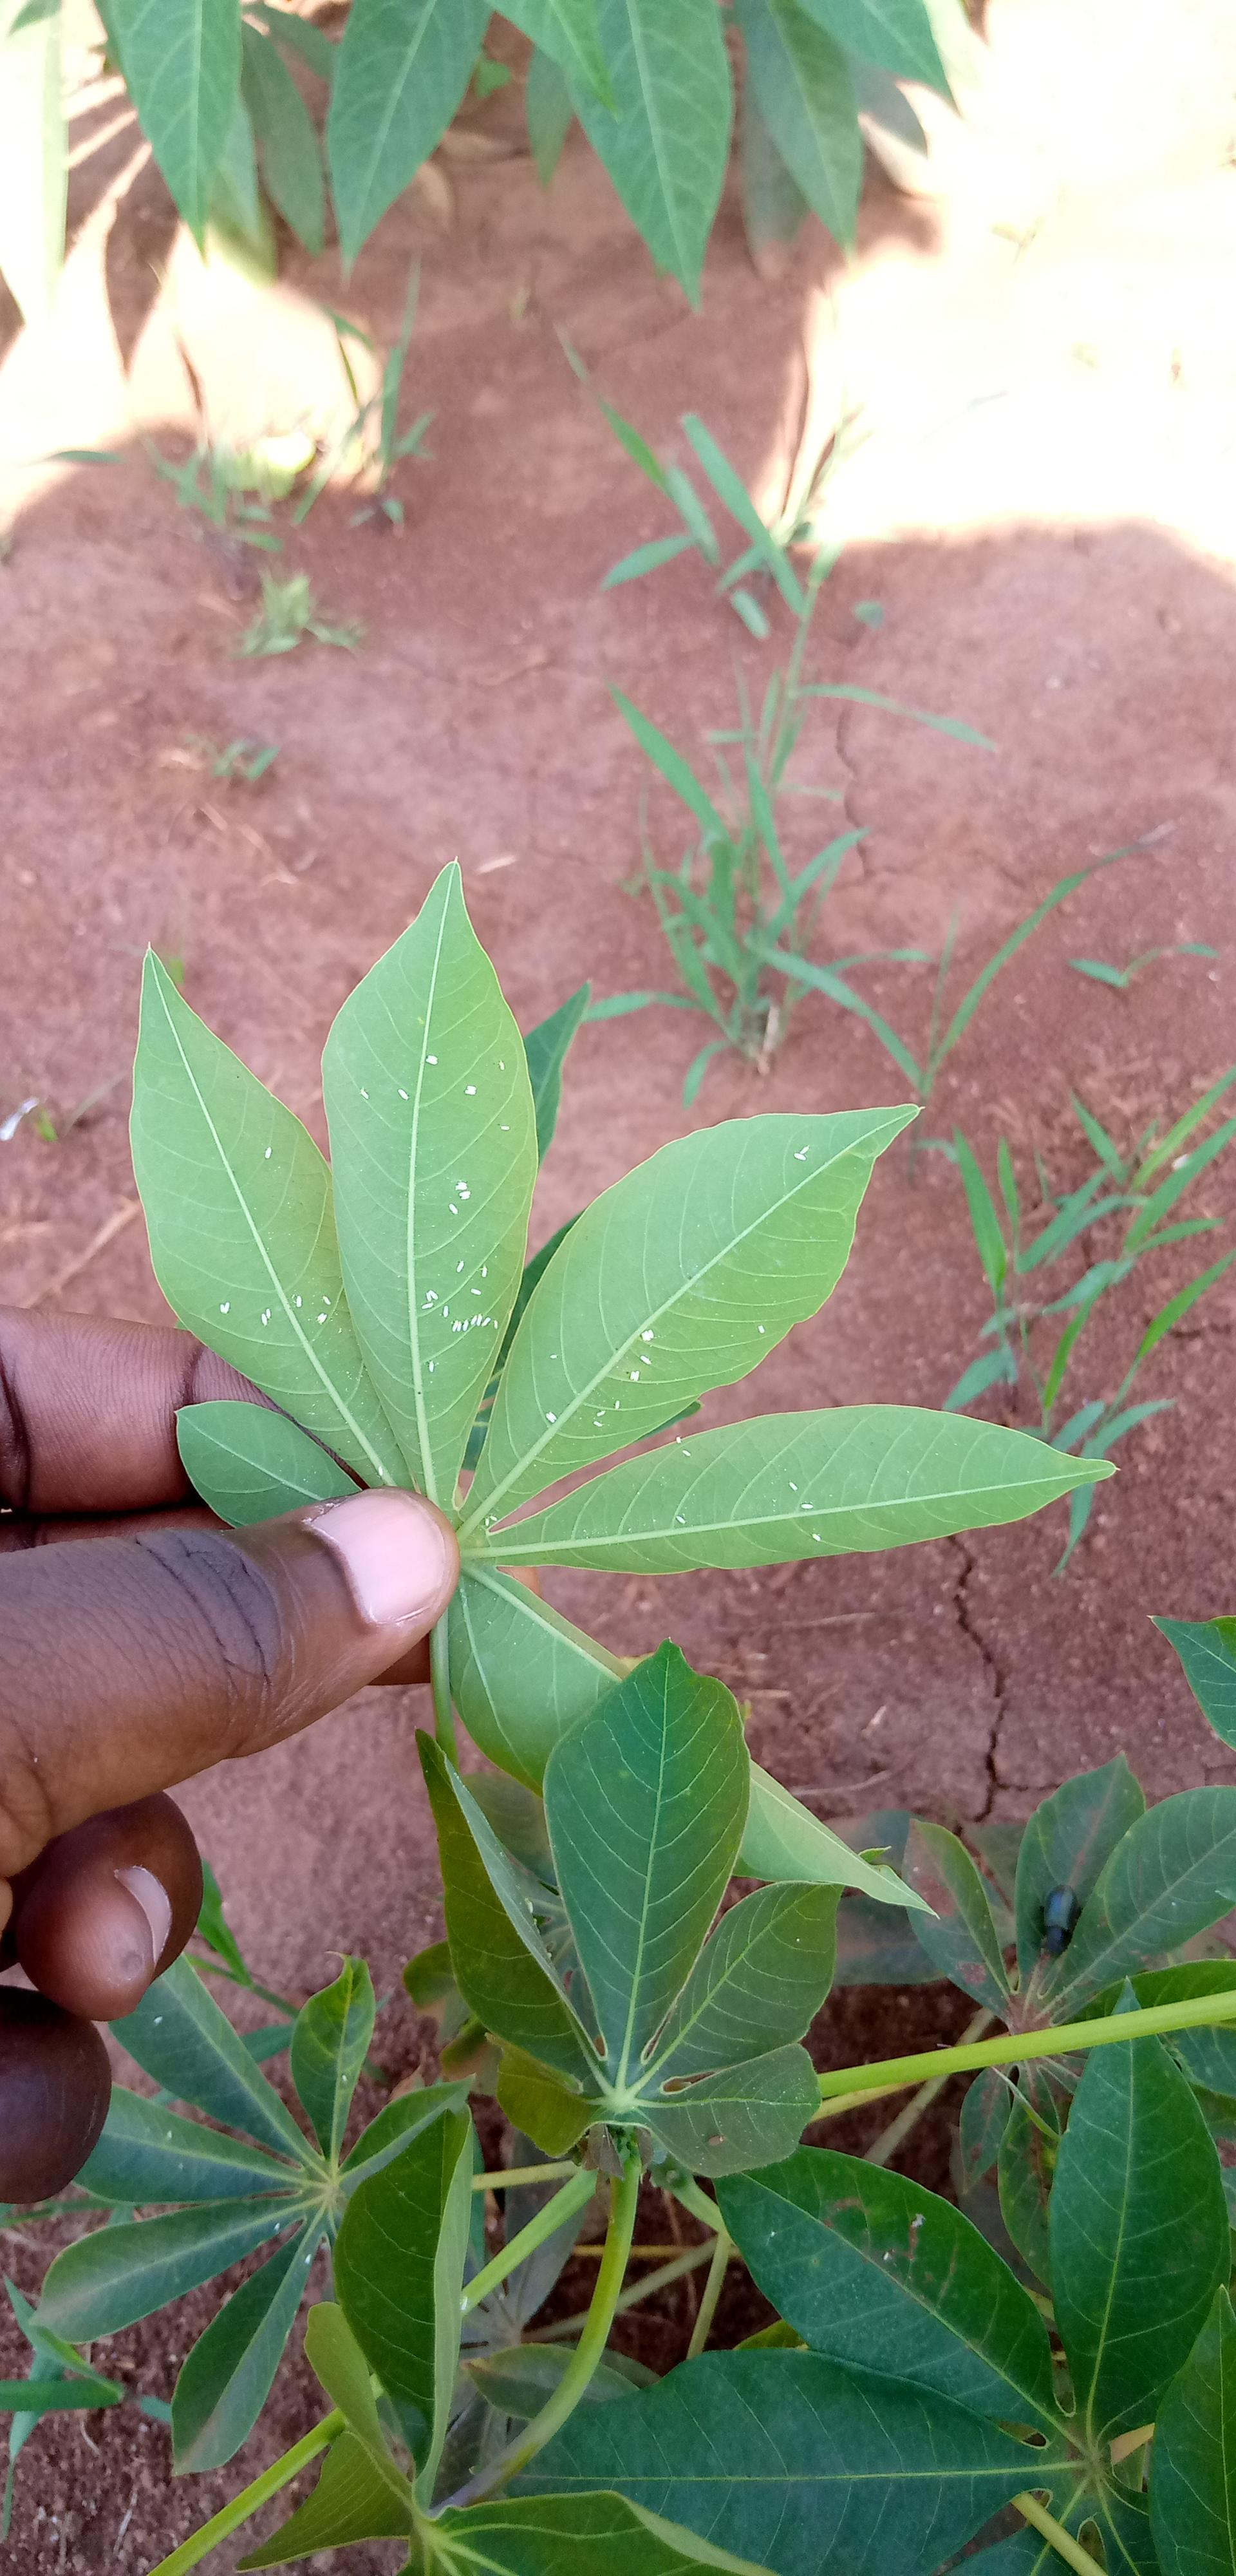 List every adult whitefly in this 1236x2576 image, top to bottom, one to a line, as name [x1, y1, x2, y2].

whitefly [427, 1054, 438, 1061]
whitefly [425, 1058, 438, 1066]
whitefly [497, 1059, 507, 1072]
whitefly [466, 1084, 478, 1090]
whitefly [359, 1086, 371, 1101]
whitefly [397, 1088, 410, 1101]
whitefly [463, 1089, 477, 1097]
whitefly [498, 1124, 512, 1132]
whitefly [799, 1144, 810, 1155]
whitefly [263, 1145, 273, 1160]
whitefly [792, 1151, 808, 1162]
whitefly [455, 1180, 467, 1186]
whitefly [454, 1186, 468, 1191]
whitefly [458, 1189, 471, 1195]
whitefly [460, 1195, 471, 1201]
whitefly [447, 1203, 459, 1216]
whitefly [453, 1258, 465, 1274]
whitefly [480, 1262, 489, 1280]
whitefly [468, 1286, 483, 1296]
whitefly [427, 1289, 440, 1302]
whitefly [425, 1291, 431, 1303]
whitefly [295, 1294, 303, 1309]
whitefly [321, 1294, 333, 1307]
whitefly [225, 1301, 230, 1314]
whitefly [420, 1302, 435, 1311]
whitefly [219, 1303, 225, 1315]
whitefly [442, 1304, 449, 1319]
whitefly [265, 1306, 272, 1320]
whitefly [316, 1312, 324, 1321]
whitefly [260, 1312, 268, 1327]
whitefly [476, 1312, 483, 1328]
whitefly [319, 1314, 328, 1325]
whitefly [471, 1314, 478, 1327]
whitefly [482, 1316, 491, 1329]
whitefly [451, 1318, 458, 1333]
whitefly [492, 1318, 500, 1331]
whitefly [462, 1319, 469, 1332]
whitefly [457, 1320, 462, 1332]
whitefly [756, 1323, 766, 1336]
whitefly [648, 1329, 655, 1340]
whitefly [644, 1331, 651, 1342]
whitefly [641, 1332, 646, 1341]
whitefly [547, 1353, 559, 1360]
whitefly [639, 1354, 653, 1366]
whitefly [427, 1358, 436, 1374]
whitefly [629, 1369, 635, 1381]
whitefly [634, 1370, 641, 1382]
whitefly [613, 1398, 621, 1411]
whitefly [594, 1408, 608, 1419]
whitefly [548, 1412, 557, 1421]
whitefly [545, 1412, 555, 1425]
whitefly [592, 1420, 603, 1428]
whitefly [674, 1434, 682, 1444]
whitefly [680, 1448, 692, 1458]
whitefly [376, 1465, 386, 1477]
whitefly [787, 1479, 800, 1492]
whitefly [799, 1501, 815, 1510]
whitefly [674, 1514, 688, 1526]
whitefly [489, 1515, 500, 1523]
whitefly [483, 1517, 490, 1528]
whitefly [809, 1531, 822, 1544]
whitefly [523, 1896, 536, 1914]
whitefly [150, 2012, 166, 2027]
whitefly [340, 2073, 350, 2085]
whitefly [271, 2219, 281, 2233]
whitefly [881, 2249, 892, 2262]
whitefly [301, 2251, 314, 2268]
whitefly [458, 2293, 471, 2313]